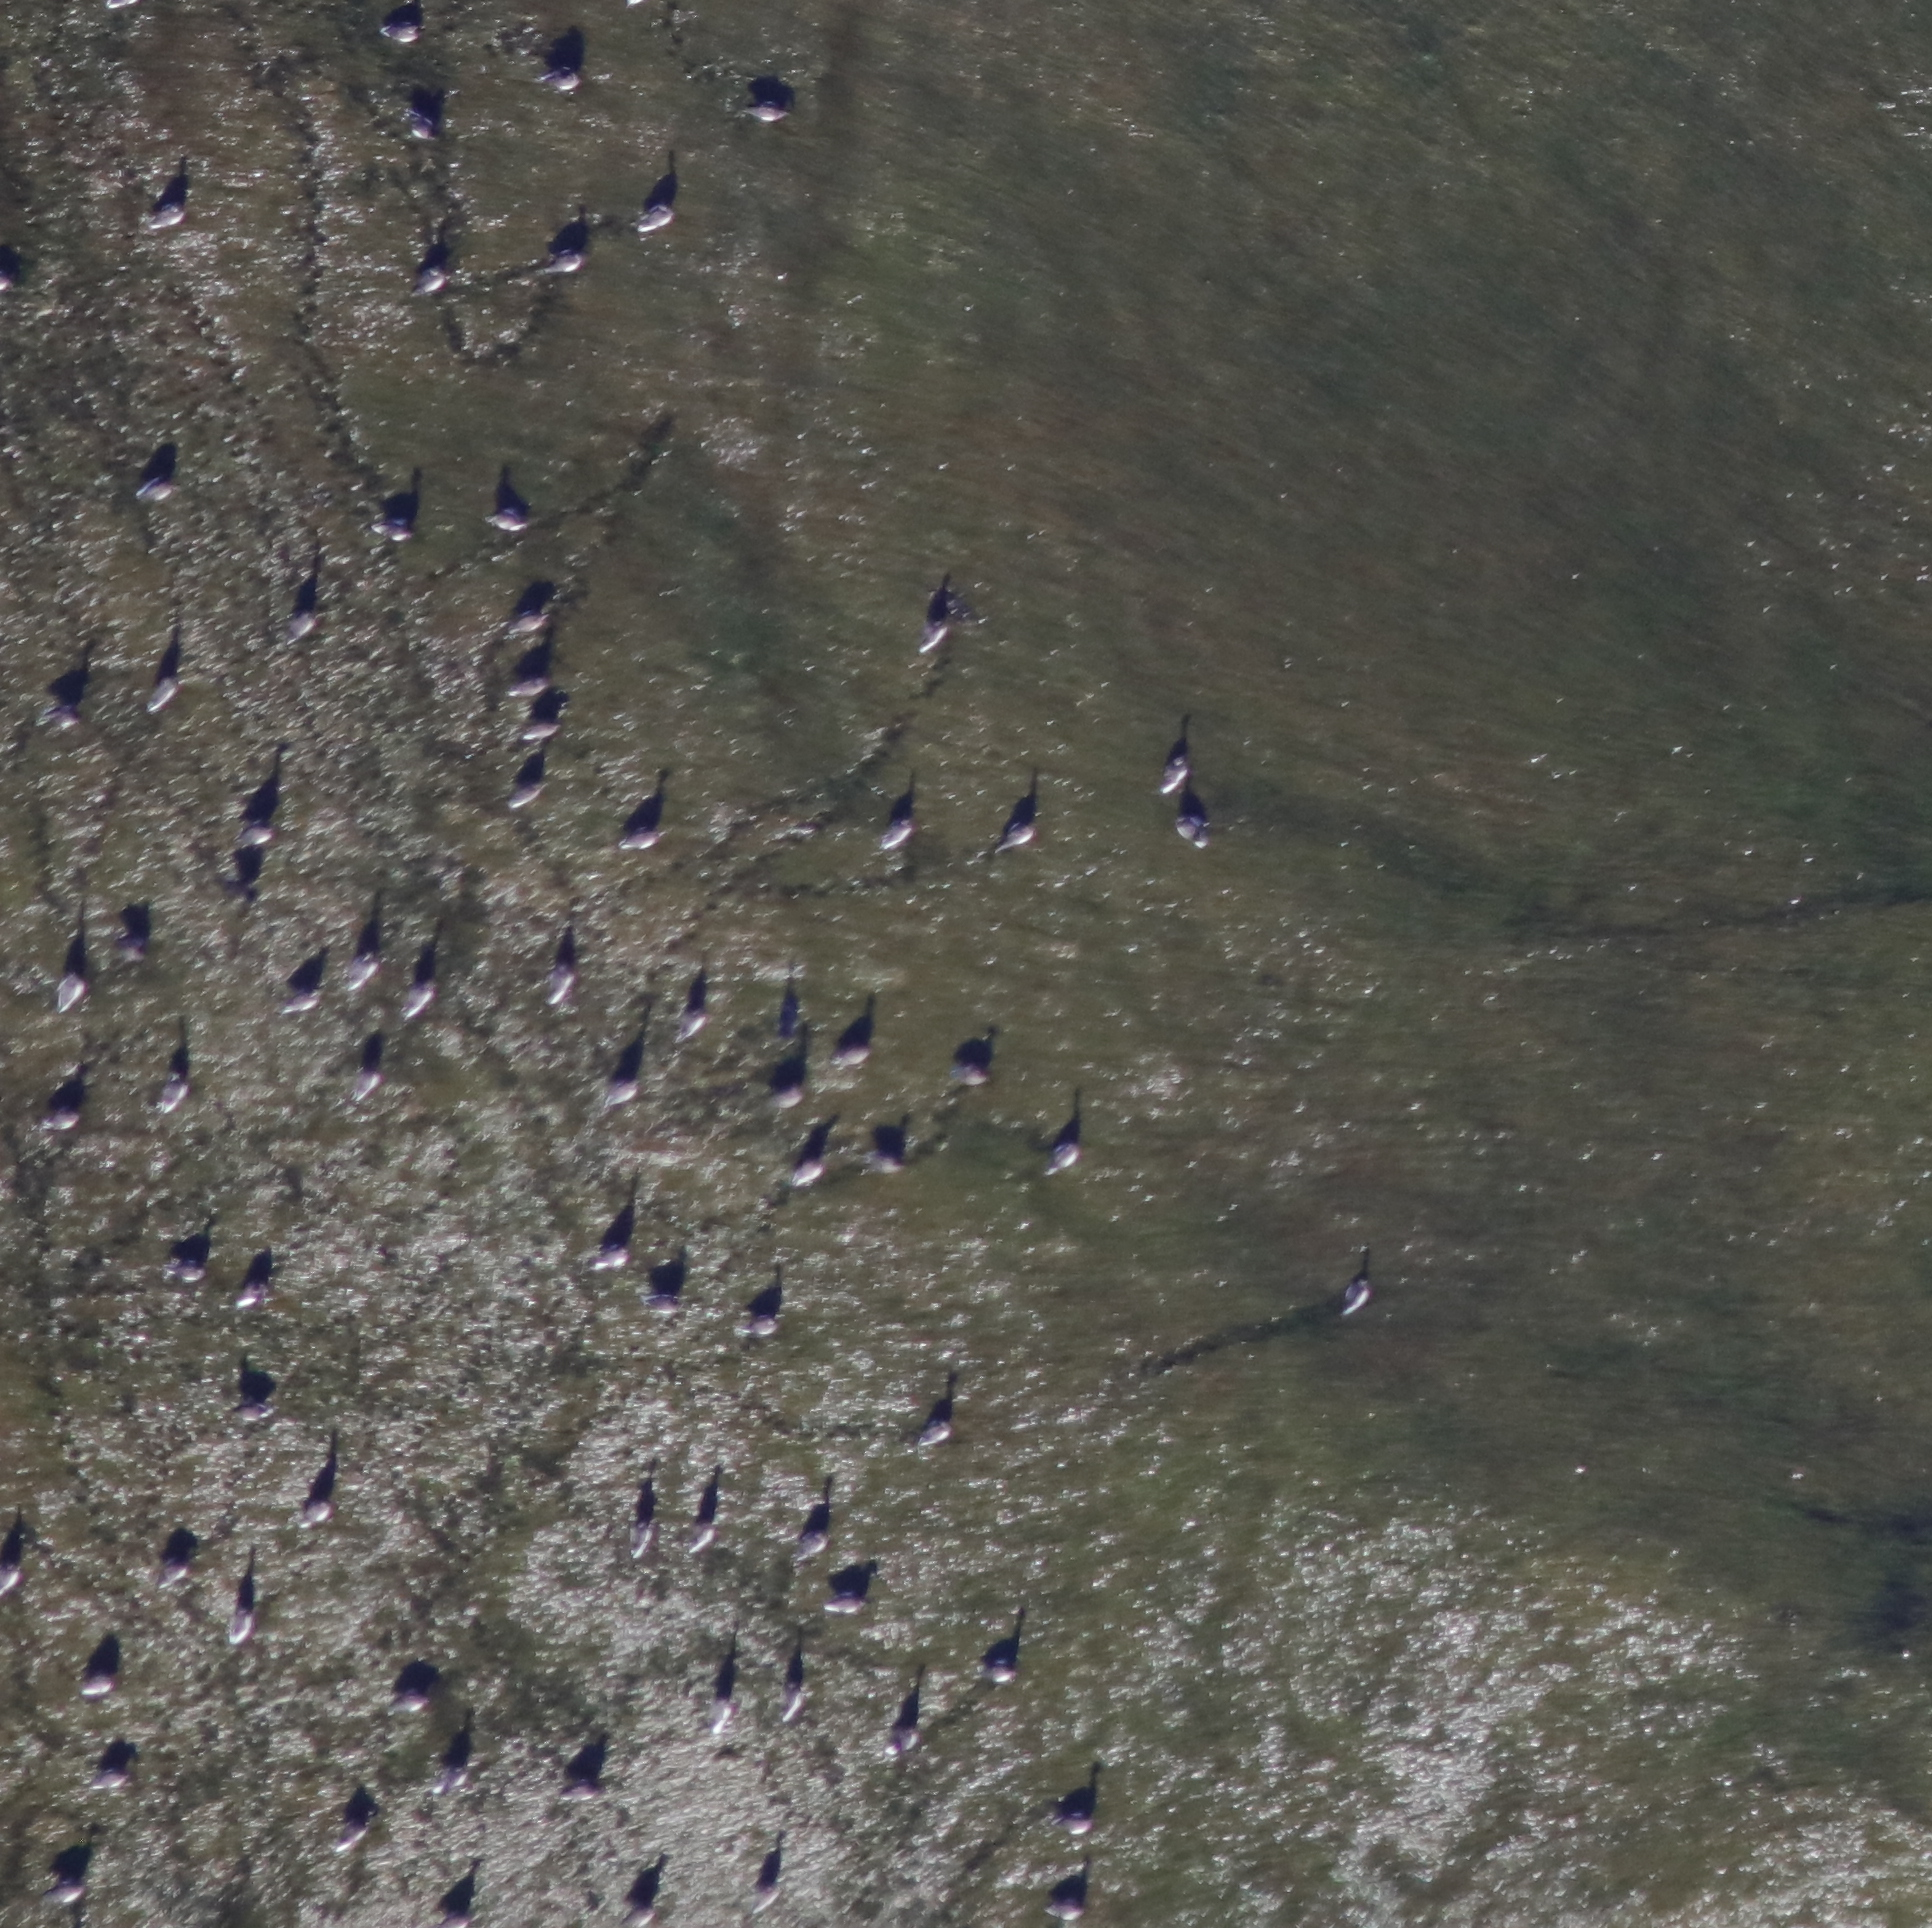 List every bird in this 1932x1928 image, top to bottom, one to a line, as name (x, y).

brant (405, 28)
brant (566, 79)
brant (766, 105)
brant (423, 118)
brant (165, 207)
brant (661, 218)
brant (568, 259)
brant (444, 278)
brant (161, 491)
brant (508, 519)
brant (401, 530)
brant (525, 626)
brant (303, 630)
brant (929, 640)
brant (527, 682)
brant (163, 695)
brant (71, 721)
brant (544, 735)
brant (1169, 771)
brant (521, 791)
brant (1190, 833)
brant (269, 835)
brant (904, 835)
brant (1012, 836)
brant (633, 839)
brant (239, 892)
brant (137, 946)
brant (362, 970)
brant (561, 976)
brant (68, 985)
brant (414, 989)
brant (306, 1000)
brant (691, 1022)
brant (867, 1054)
brant (974, 1075)
brant (365, 1092)
brant (626, 1096)
brant (174, 1097)
brant (784, 1097)
brant (60, 1127)
brant (1071, 1154)
brant (887, 1161)
brant (807, 1174)
brant (609, 1259)
brant (183, 1266)
brant (252, 1296)
brant (1355, 1297)
brant (661, 1300)
brant (765, 1325)
brant (253, 1413)
brant (938, 1431)
brant (314, 1511)
brant (695, 1540)
brant (809, 1540)
brant (635, 1541)
brant (15, 1578)
brant (174, 1579)
brant (848, 1596)
brant (238, 1624)
brant (999, 1676)
brant (99, 1679)
brant (792, 1699)
brant (406, 1703)
brant (709, 1715)
brant (904, 1735)
brant (455, 1775)
brant (114, 1780)
brant (583, 1787)
brant (1081, 1822)
brant (356, 1832)
brant (65, 1887)
brant (767, 1898)
brant (1068, 1907)
brant (641, 1913)
brant (460, 1921)